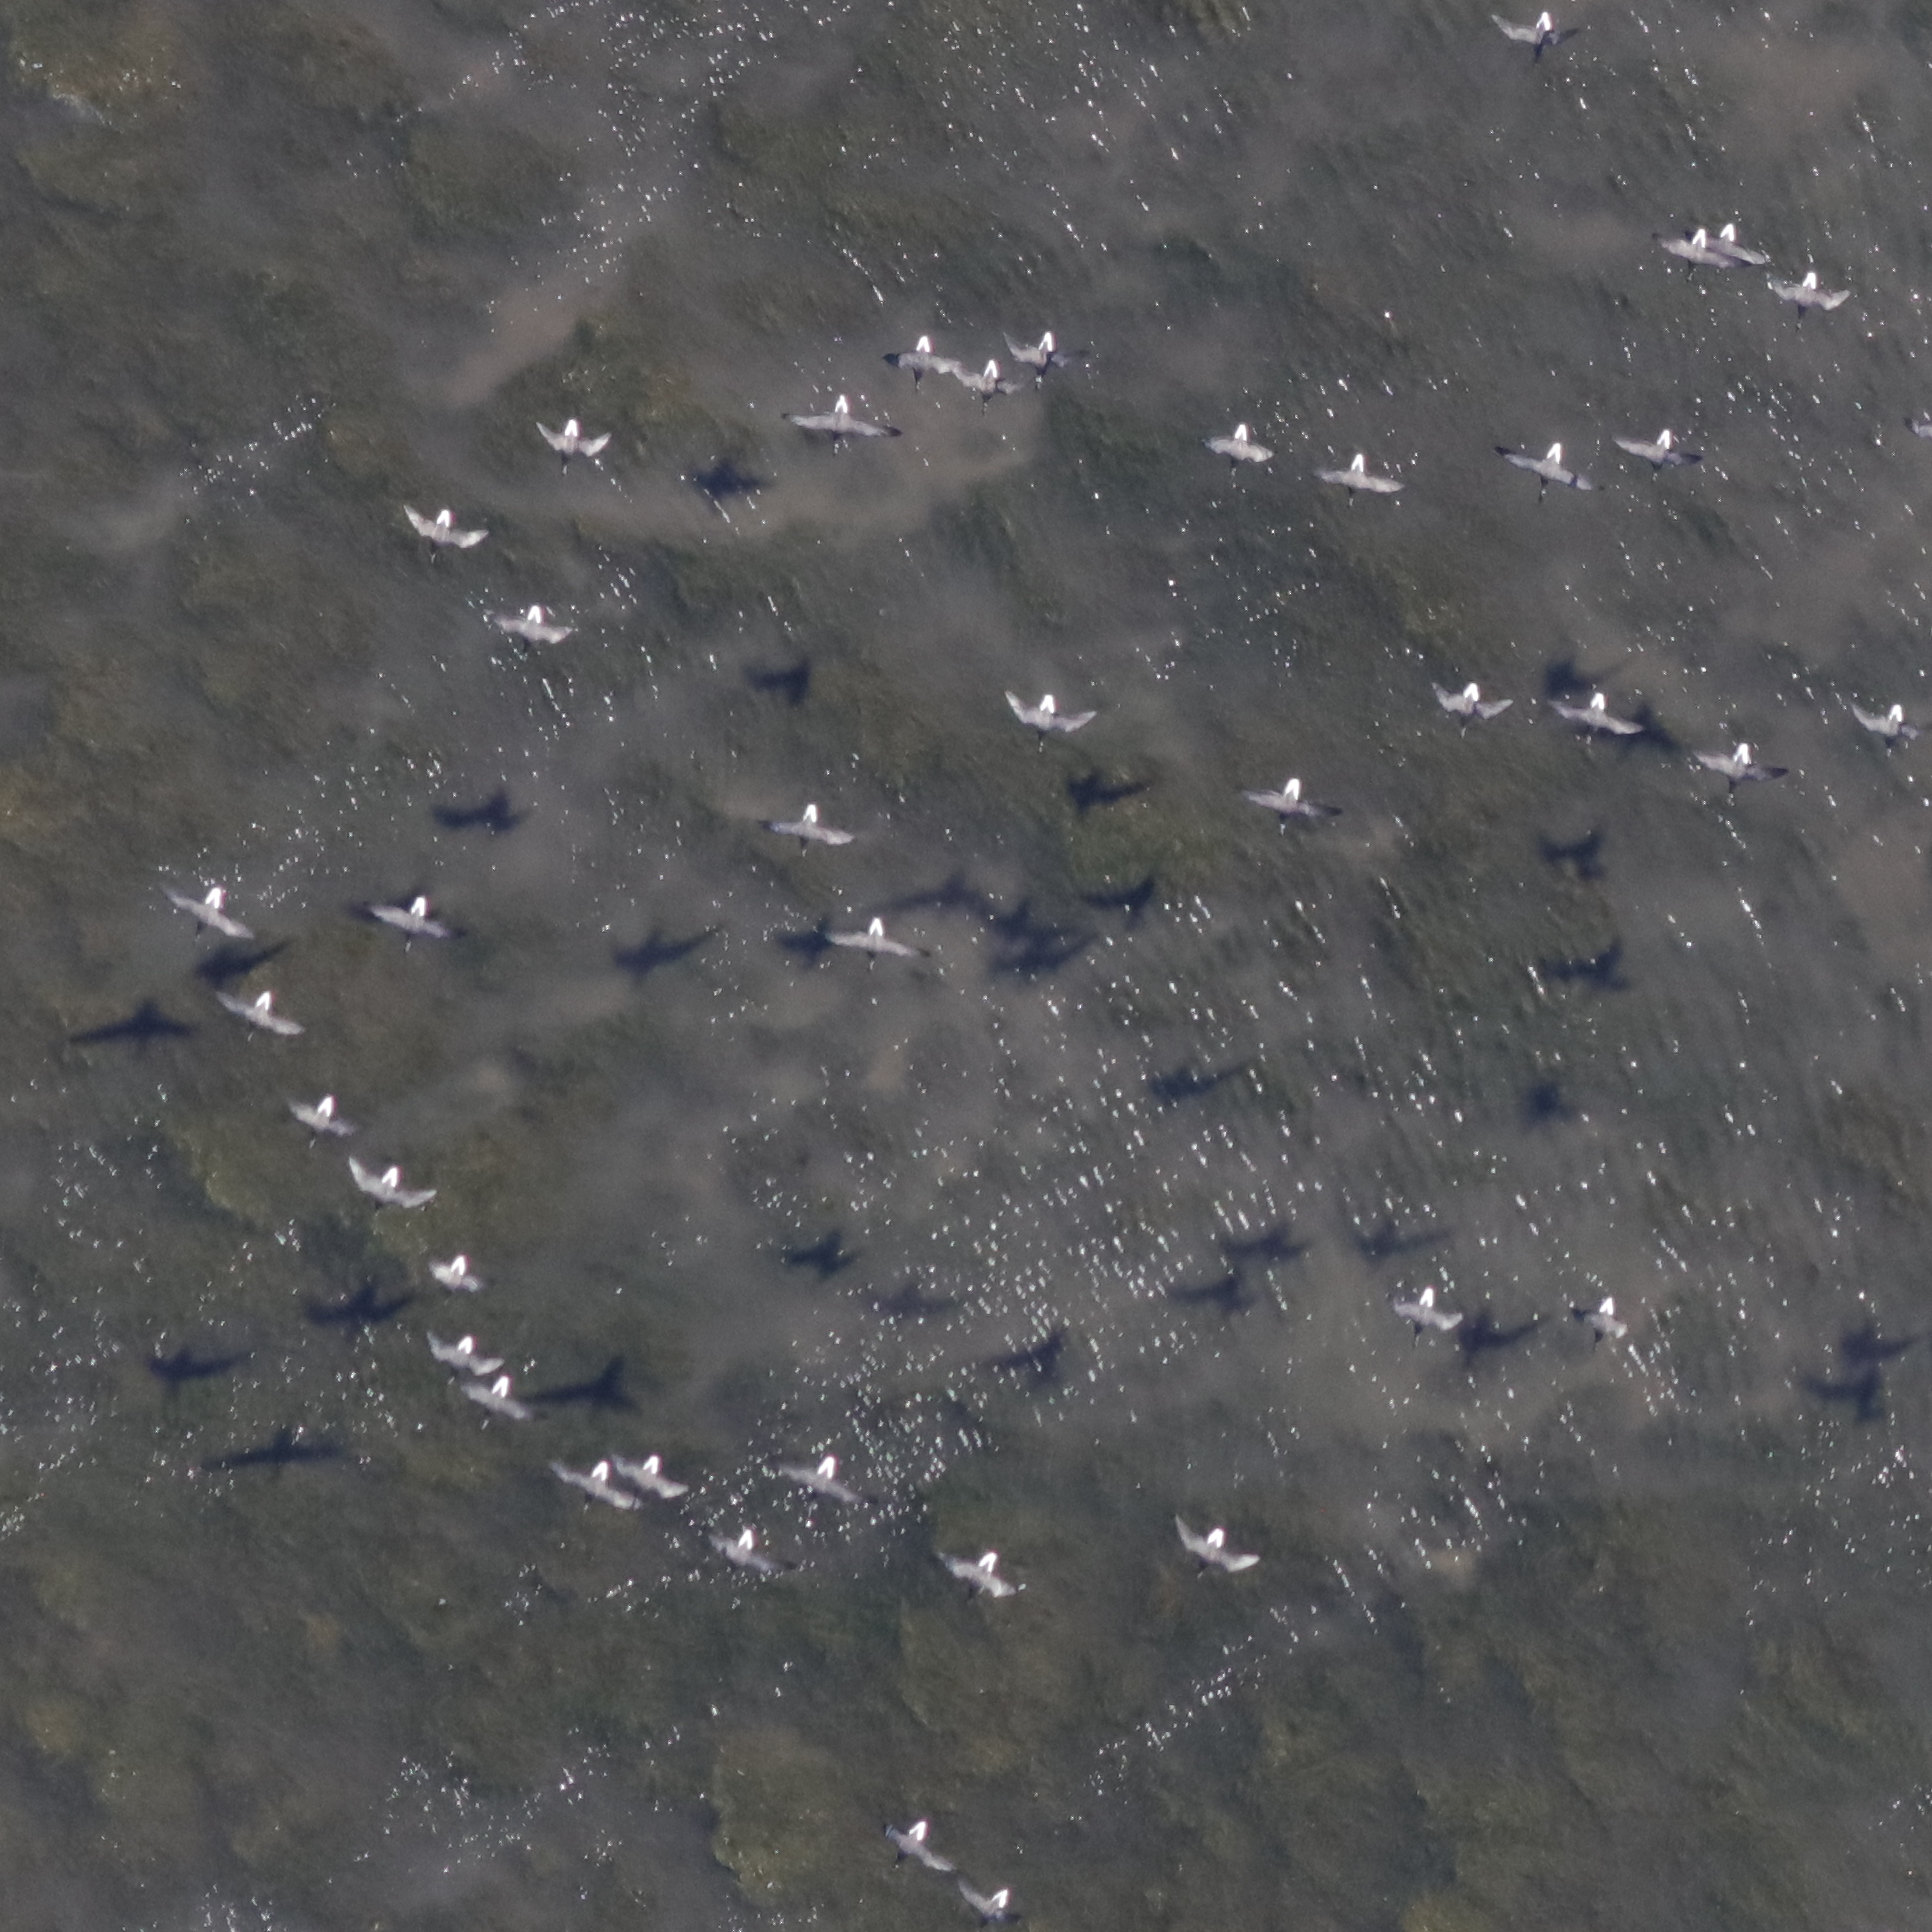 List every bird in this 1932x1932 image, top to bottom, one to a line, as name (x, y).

brant (1540, 39)
brant (1738, 245)
brant (1687, 255)
brant (1813, 291)
brant (1049, 341)
brant (932, 354)
brant (1008, 382)
brant (589, 440)
brant (840, 442)
brant (1664, 453)
brant (1235, 461)
brant (1540, 465)
brant (1362, 486)
brant (449, 531)
brant (530, 616)
brant (1475, 694)
brant (1603, 714)
brant (1052, 719)
brant (1890, 742)
brant (1742, 761)
brant (821, 806)
brant (1313, 806)
brant (223, 908)
brant (427, 923)
brant (886, 940)
brant (269, 1012)
brant (325, 1111)
brant (398, 1189)
brant (455, 1279)
brant (1423, 1316)
brant (1600, 1322)
brant (469, 1360)
brant (497, 1408)
brant (823, 1474)
brant (661, 1479)
brant (596, 1487)
brant (749, 1558)
brant (1227, 1561)
brant (988, 1573)
brant (924, 1852)
brant (990, 1899)